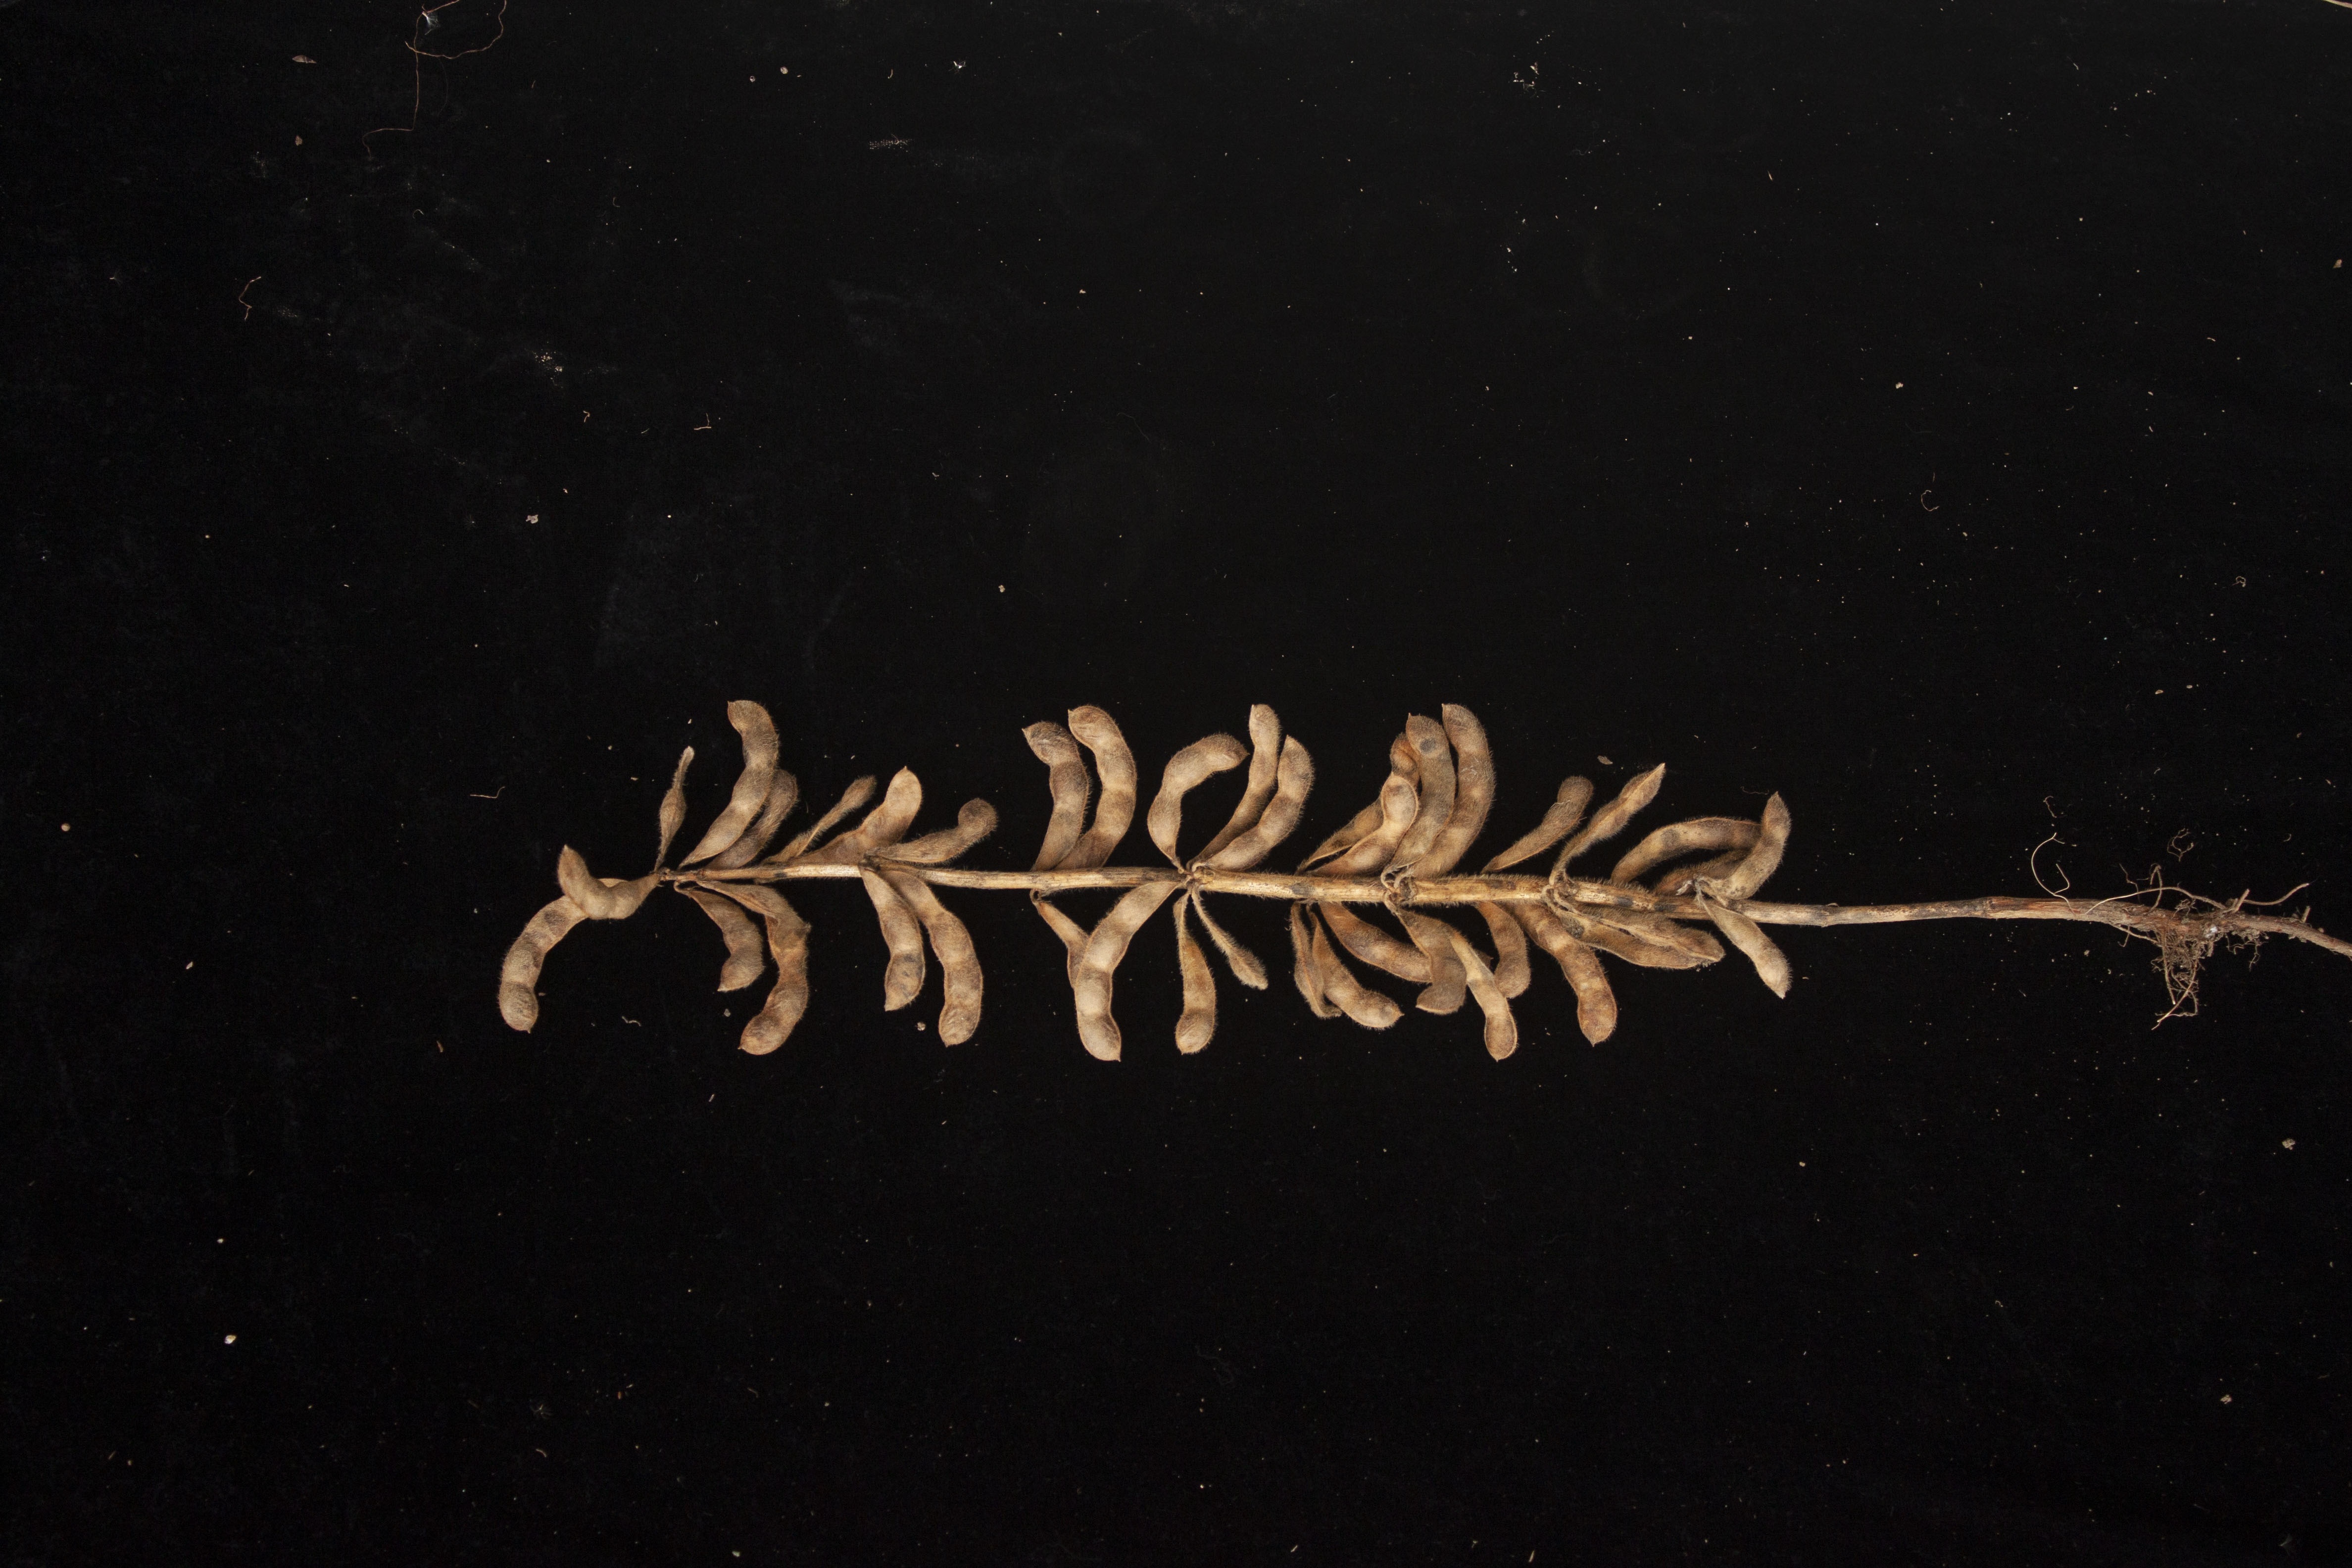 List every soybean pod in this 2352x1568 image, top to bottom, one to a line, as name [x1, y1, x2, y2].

soybean pod [681, 700, 779, 868]
soybean pod [1396, 706, 1495, 887]
soybean pod [1061, 707, 1135, 871]
soybean pod [1189, 707, 1281, 867]
soybean pod [1381, 716, 1455, 886]
soybean pod [1026, 723, 1087, 870]
soybean pod [1148, 736, 1246, 872]
soybean pod [1195, 736, 1315, 871]
soybean pod [652, 747, 693, 872]
soybean pod [704, 765, 798, 870]
soybean pod [1551, 765, 1665, 878]
soybean pod [788, 767, 922, 866]
soybean pod [1310, 773, 1420, 878]
soybean pod [763, 776, 874, 867]
soybean pod [1482, 777, 1595, 872]
soybean pod [1694, 795, 1790, 904]
soybean pod [1298, 799, 1382, 872]
soybean pod [878, 800, 994, 866]
soybean pod [1611, 818, 1760, 883]
soybean pod [557, 848, 656, 920]
soybean pod [865, 871, 925, 1009]
soybean pod [884, 872, 981, 1046]
soybean pod [1076, 880, 1177, 1063]
soybean pod [682, 887, 761, 989]
soybean pod [1193, 895, 1266, 990]
soybean pod [499, 896, 588, 1031]
soybean pod [1175, 897, 1217, 1055]
soybean pod [1547, 898, 1711, 970]
soybean pod [1702, 899, 1790, 999]
soybean pod [1030, 901, 1088, 990]
soybean pod [1470, 901, 1529, 996]
soybean pod [1569, 902, 1723, 963]
soybean pod [1318, 904, 1433, 984]
soybean pod [1392, 904, 1467, 1015]
soybean pod [1510, 904, 1617, 1046]
soybean pod [1290, 904, 1341, 1019]
soybean pod [741, 909, 809, 1056]
soybean pod [1409, 912, 1518, 1062]
soybean pod [1311, 918, 1400, 1031]